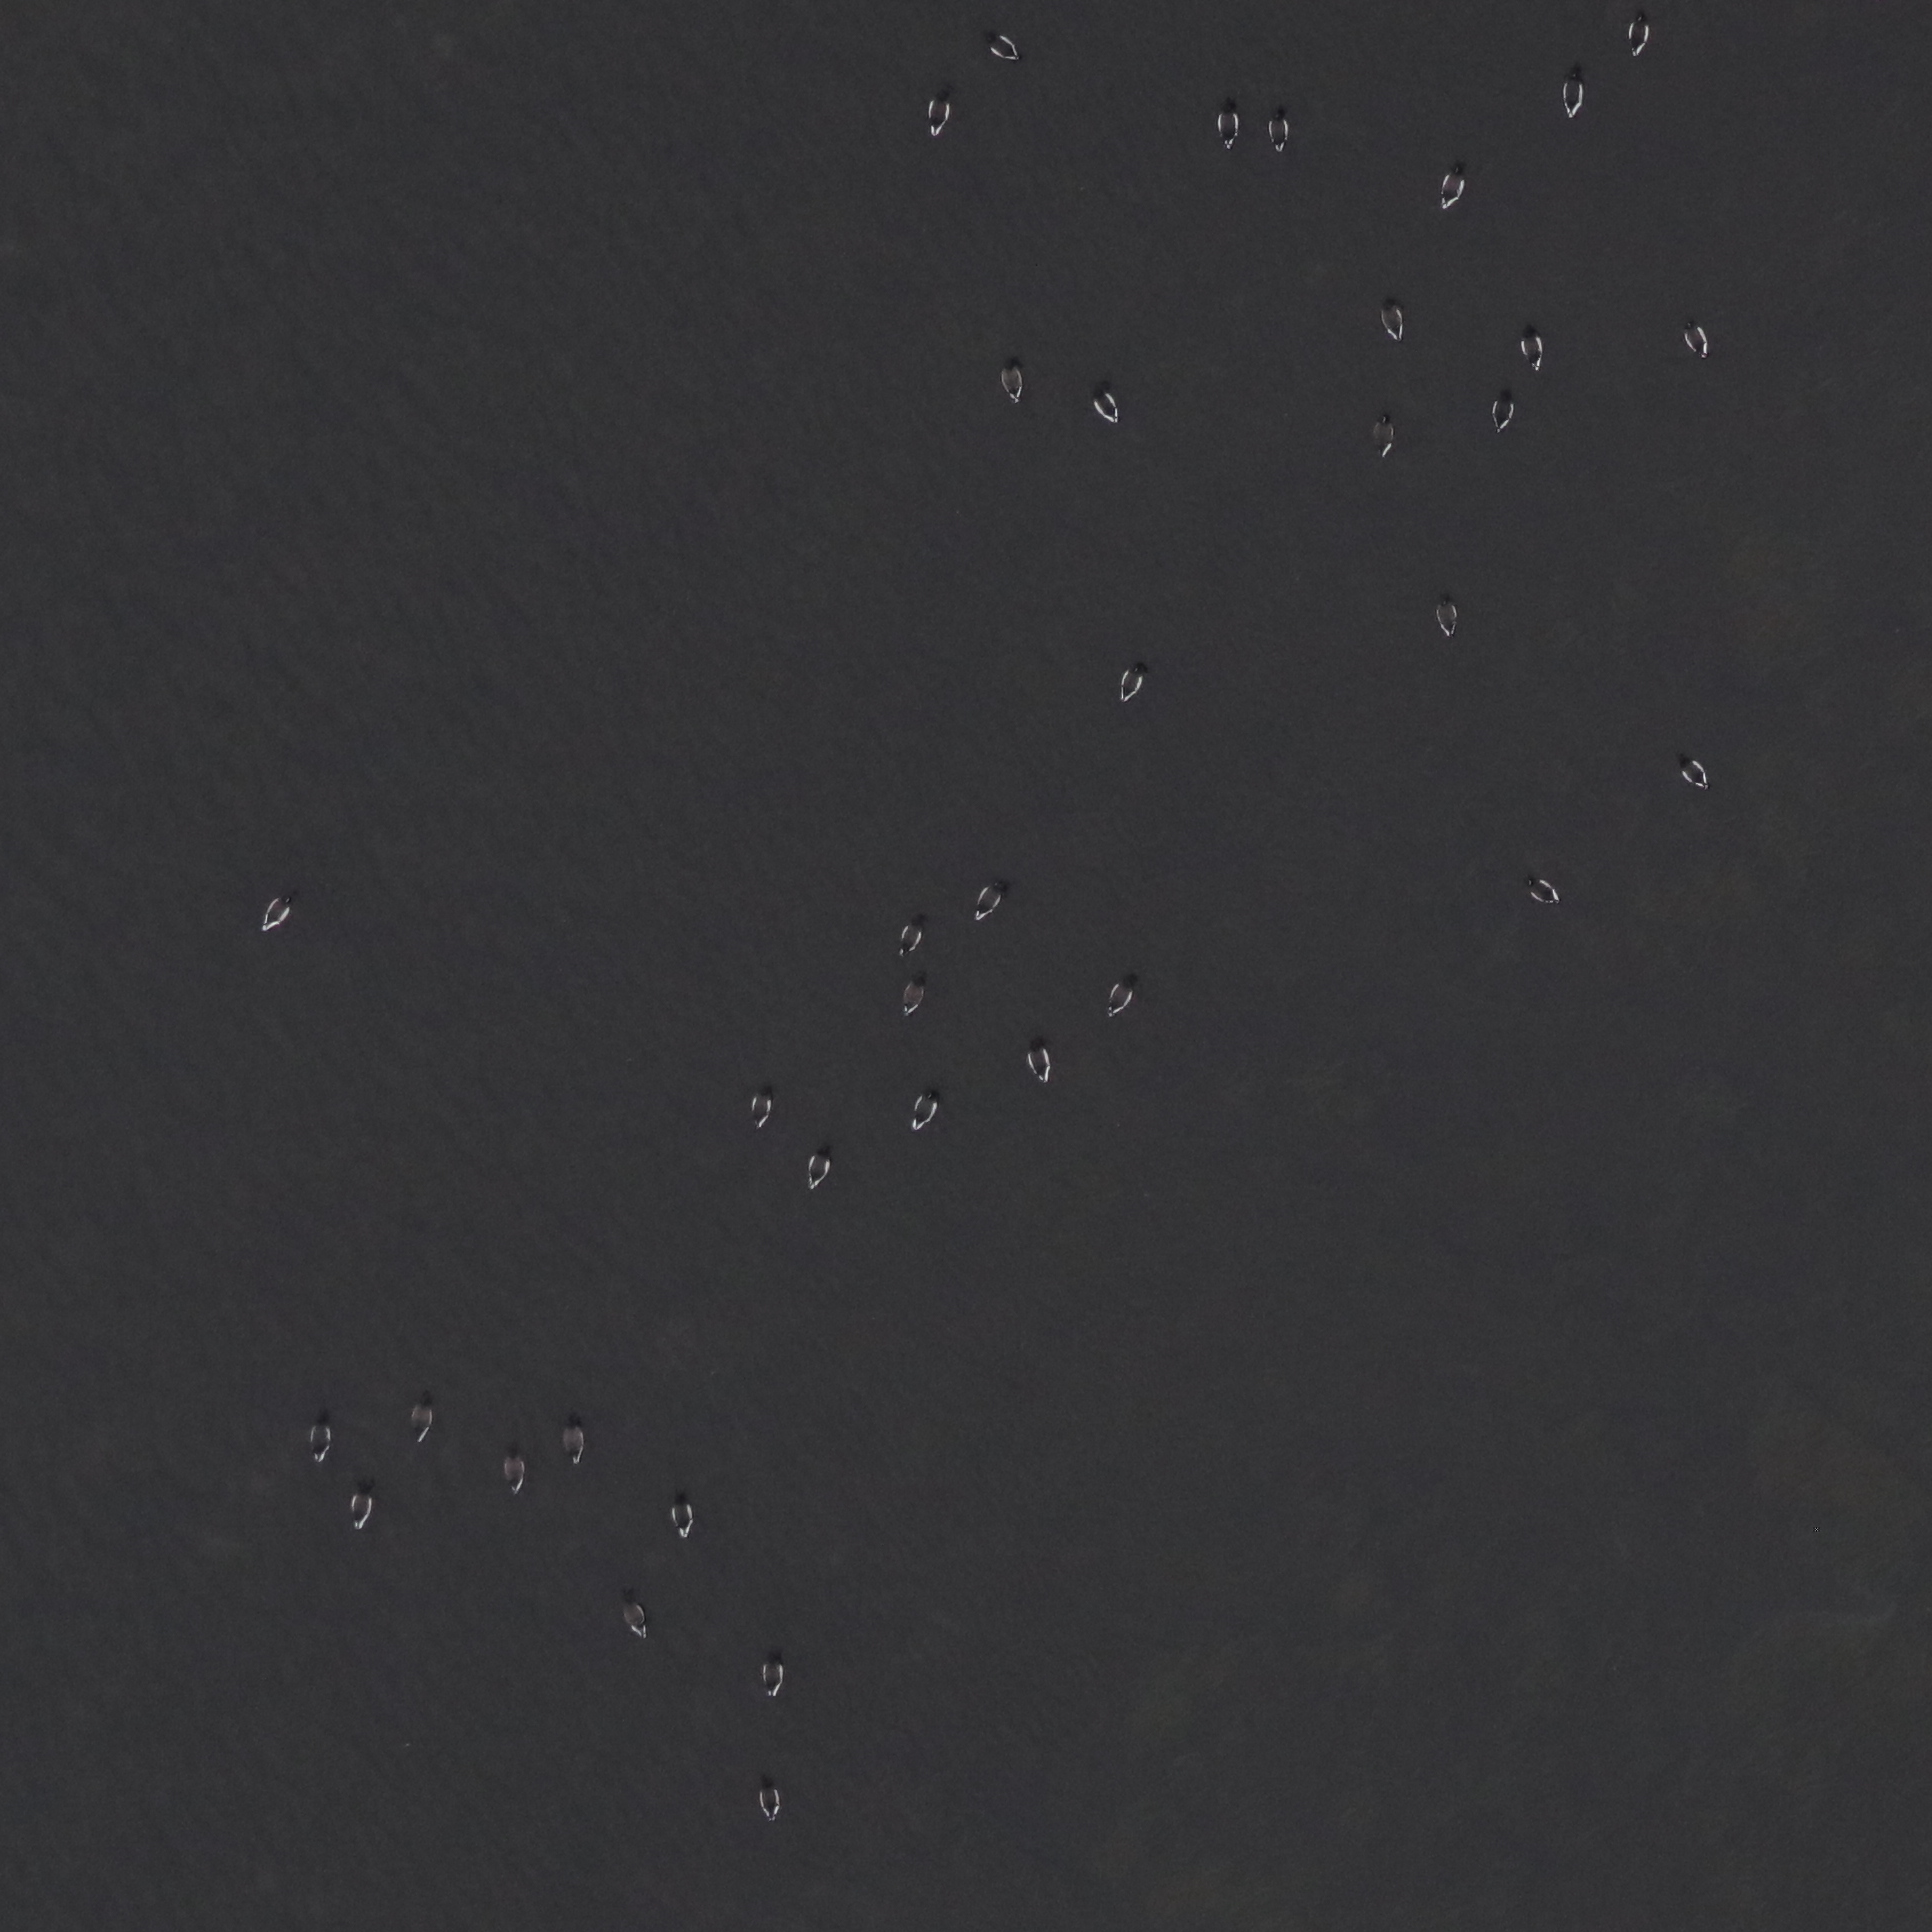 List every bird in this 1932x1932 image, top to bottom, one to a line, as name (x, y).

brant (1642, 35)
brant (1002, 48)
brant (1572, 96)
brant (939, 113)
brant (1228, 126)
brant (1277, 130)
brant (1453, 187)
brant (1392, 321)
brant (1694, 339)
brant (1534, 350)
brant (1013, 381)
brant (1102, 401)
brant (1504, 413)
brant (1385, 435)
brant (1448, 617)
brant (1132, 684)
brant (1692, 772)
brant (1544, 886)
brant (988, 902)
brant (277, 908)
brant (910, 938)
brant (913, 995)
brant (1119, 996)
brant (1039, 1060)
brant (762, 1108)
brant (925, 1110)
brant (819, 1168)
brant (421, 1421)
brant (321, 1437)
brant (575, 1438)
brant (514, 1472)
brant (361, 1508)
brant (682, 1515)
brant (635, 1617)
brant (772, 1676)
brant (769, 1801)